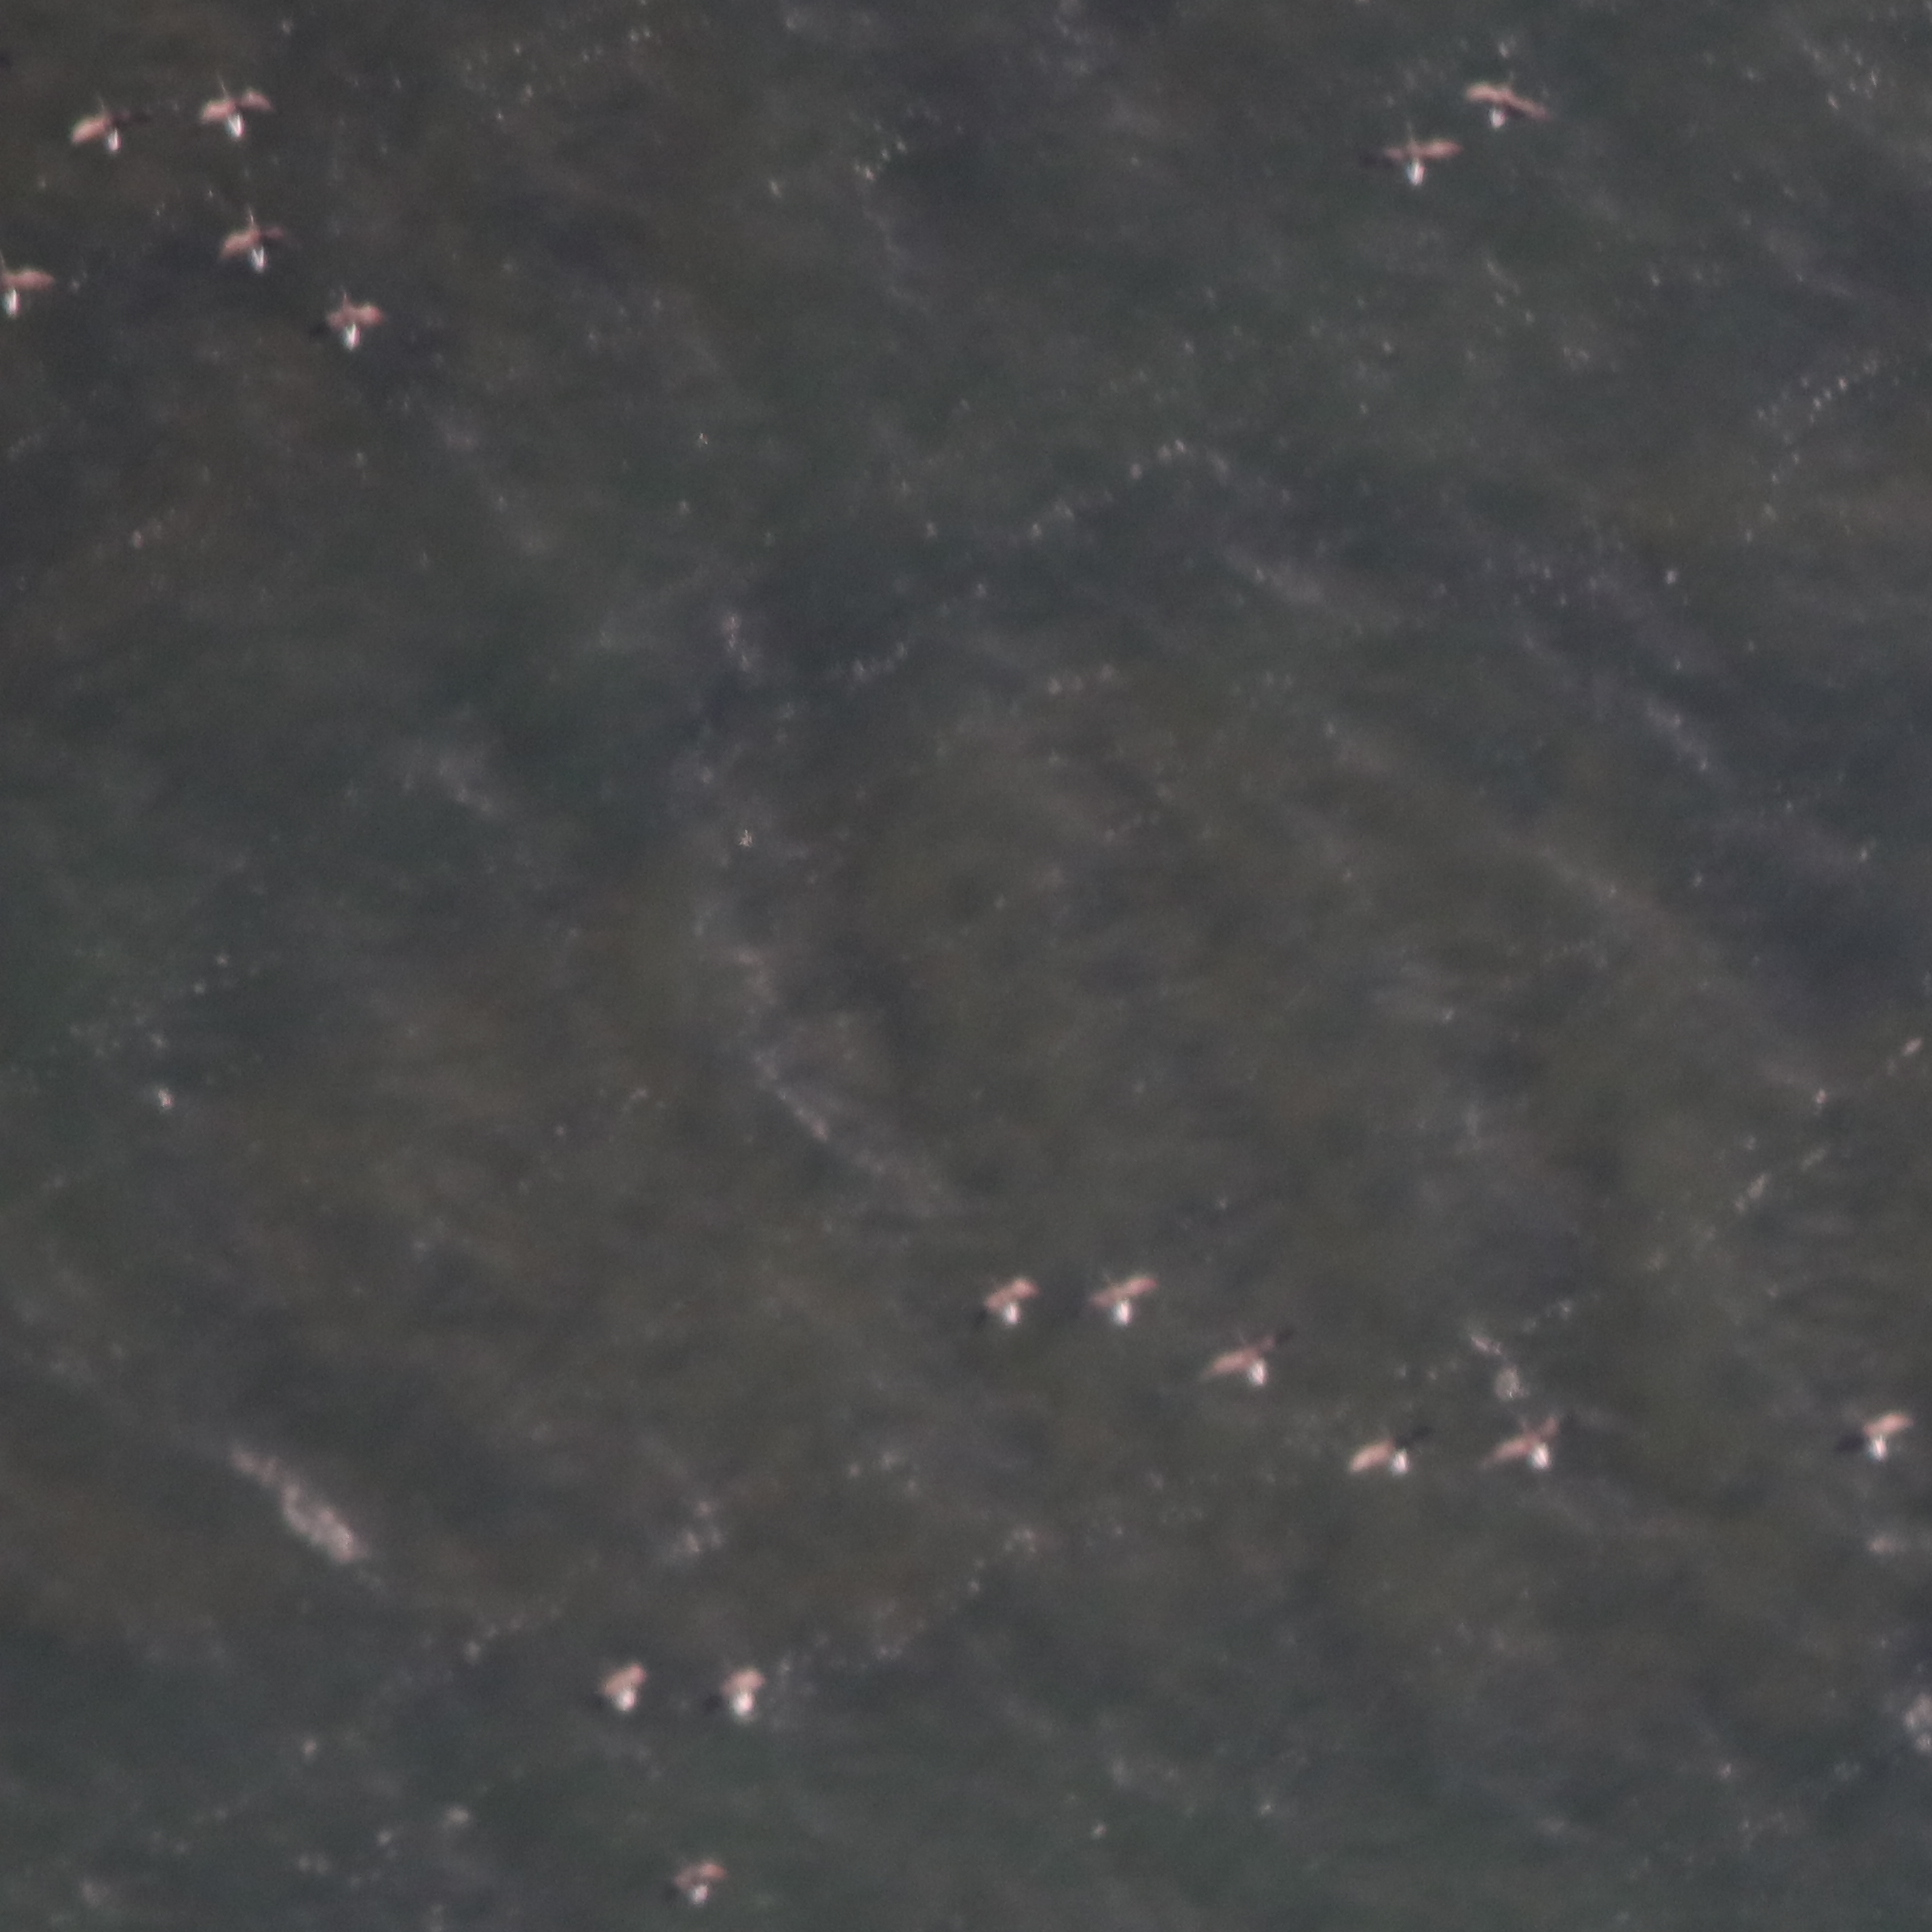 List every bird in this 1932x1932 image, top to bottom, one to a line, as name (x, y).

brant (1497, 102)
brant (234, 110)
brant (106, 126)
brant (1413, 157)
brant (253, 244)
brant (12, 283)
brant (346, 322)
brant (1122, 1298)
brant (1008, 1302)
brant (1247, 1361)
brant (1876, 1432)
brant (1536, 1443)
brant (1391, 1449)
brant (621, 1687)
brant (735, 1693)
brant (692, 1878)